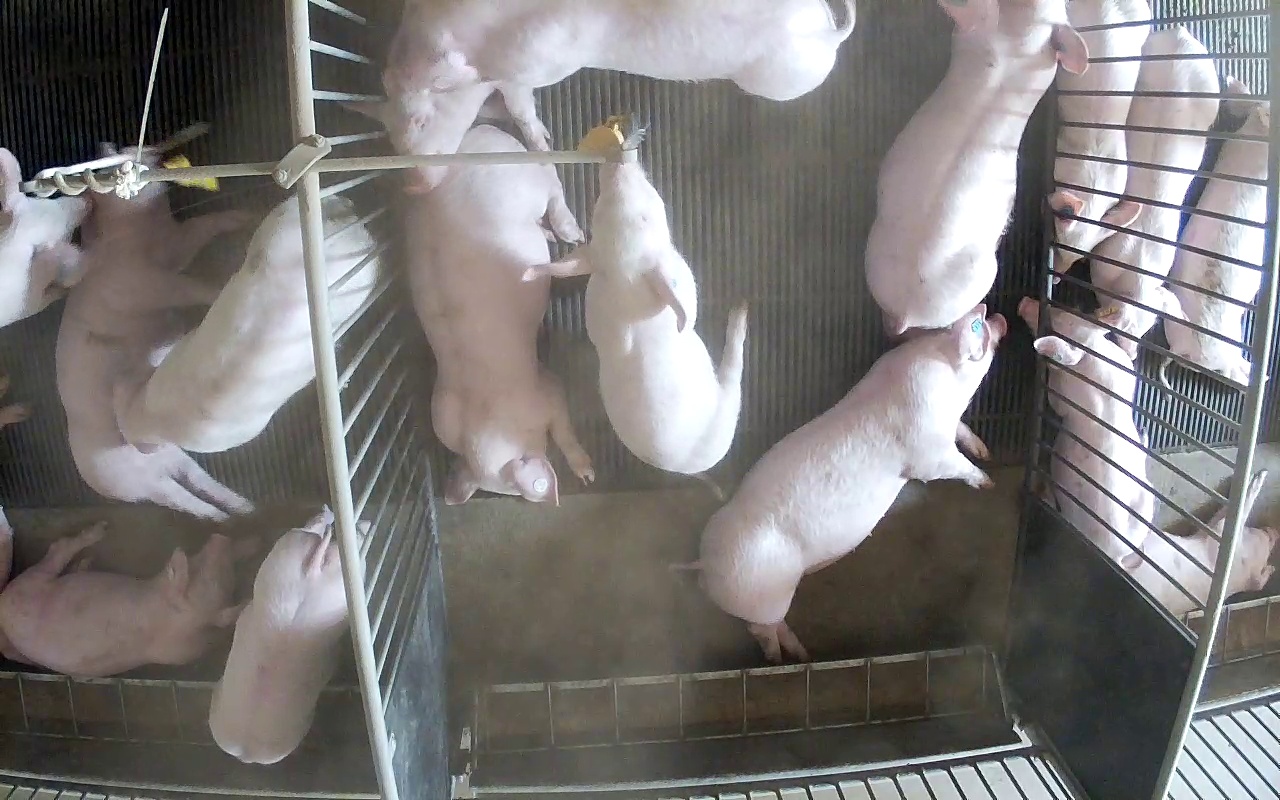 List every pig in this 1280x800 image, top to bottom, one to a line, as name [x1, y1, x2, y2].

pig [865, 0, 1092, 338]
pig [1044, 0, 1151, 277]
pig [338, 1, 861, 194]
pig [1091, 27, 1225, 357]
pig [1157, 74, 1273, 402]
pig [395, 123, 596, 514]
pig [51, 139, 263, 525]
pig [0, 146, 94, 328]
pig [519, 147, 752, 502]
pig [114, 189, 390, 453]
pig [1016, 298, 1158, 574]
pig [667, 302, 1011, 663]
pig [1127, 472, 1278, 619]
pig [206, 504, 375, 765]
pig [0, 518, 266, 682]